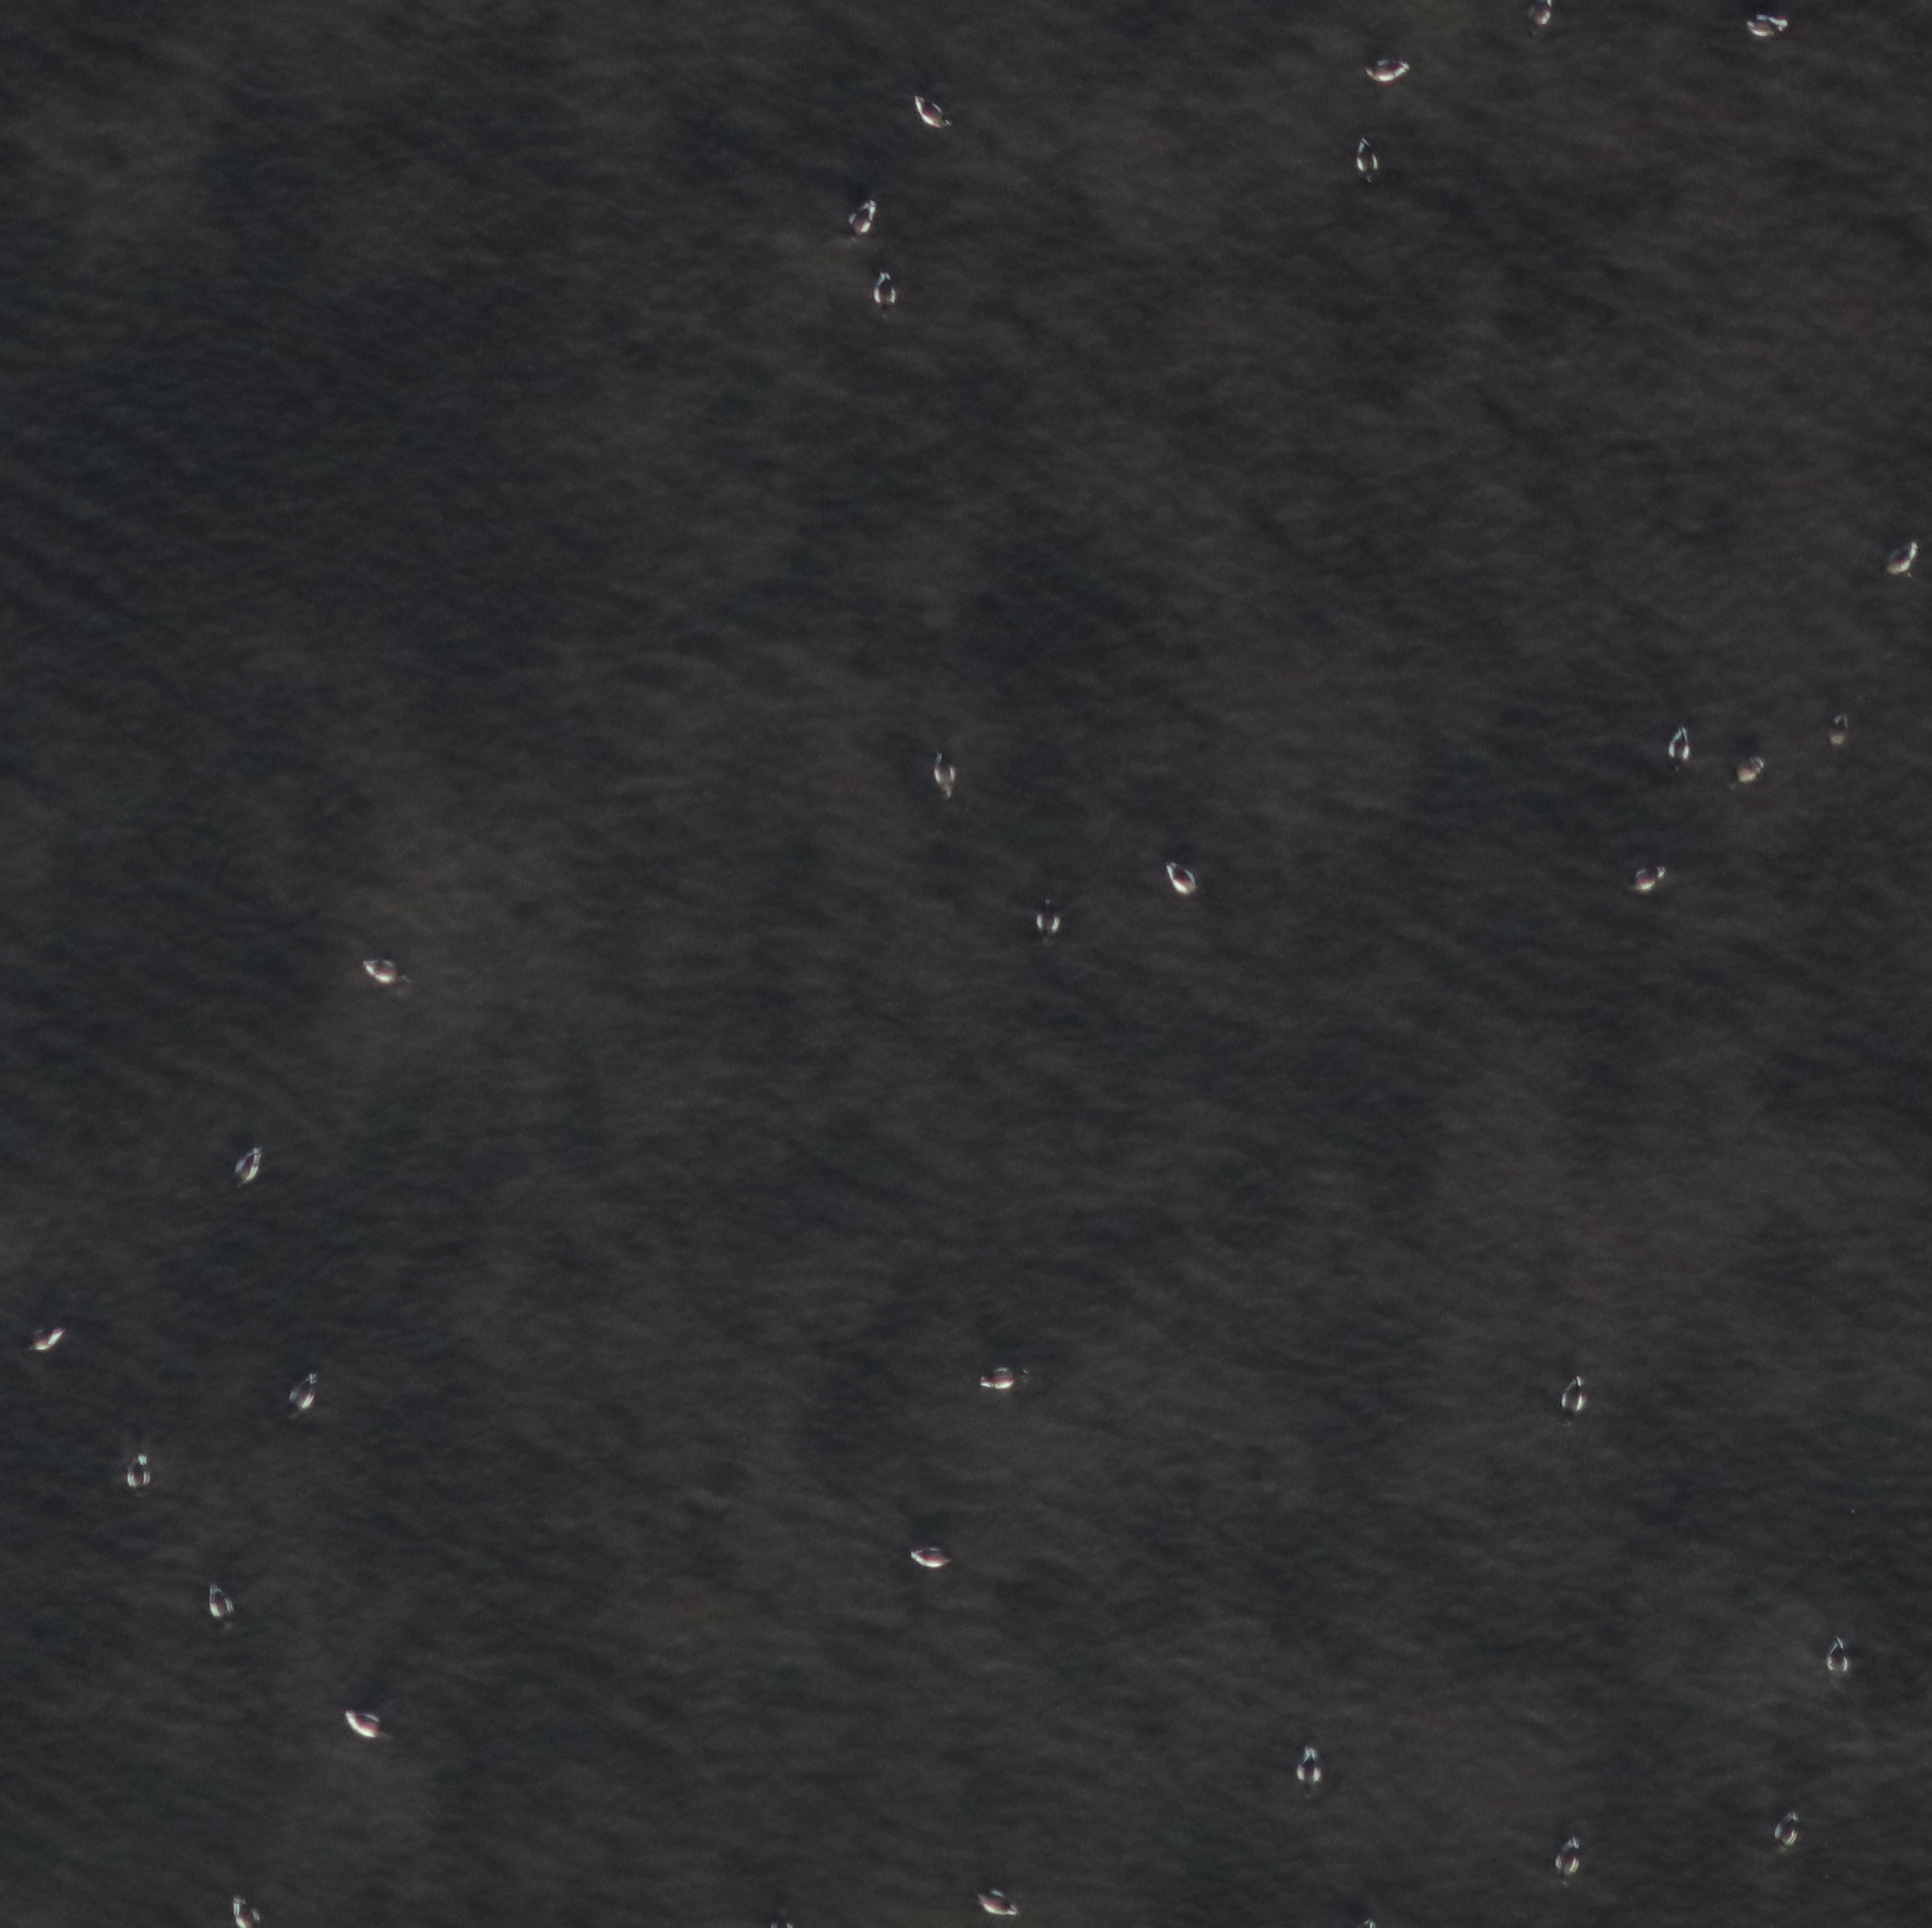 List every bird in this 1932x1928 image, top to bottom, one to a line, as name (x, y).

brant (1539, 11)
brant (1765, 25)
brant (1386, 69)
brant (931, 111)
brant (1366, 158)
brant (861, 220)
brant (887, 294)
brant (1899, 560)
brant (1844, 735)
brant (1679, 748)
brant (1746, 769)
brant (946, 776)
brant (1184, 878)
brant (1647, 879)
brant (1047, 918)
brant (386, 970)
brant (247, 1168)
brant (49, 1337)
brant (1003, 1378)
brant (304, 1392)
brant (1573, 1399)
brant (139, 1473)
brant (931, 1555)
brant (220, 1604)
brant (1836, 1659)
brant (367, 1724)
brant (1309, 1770)
brant (1785, 1831)
brant (1567, 1860)
brant (998, 1903)
brant (247, 1905)